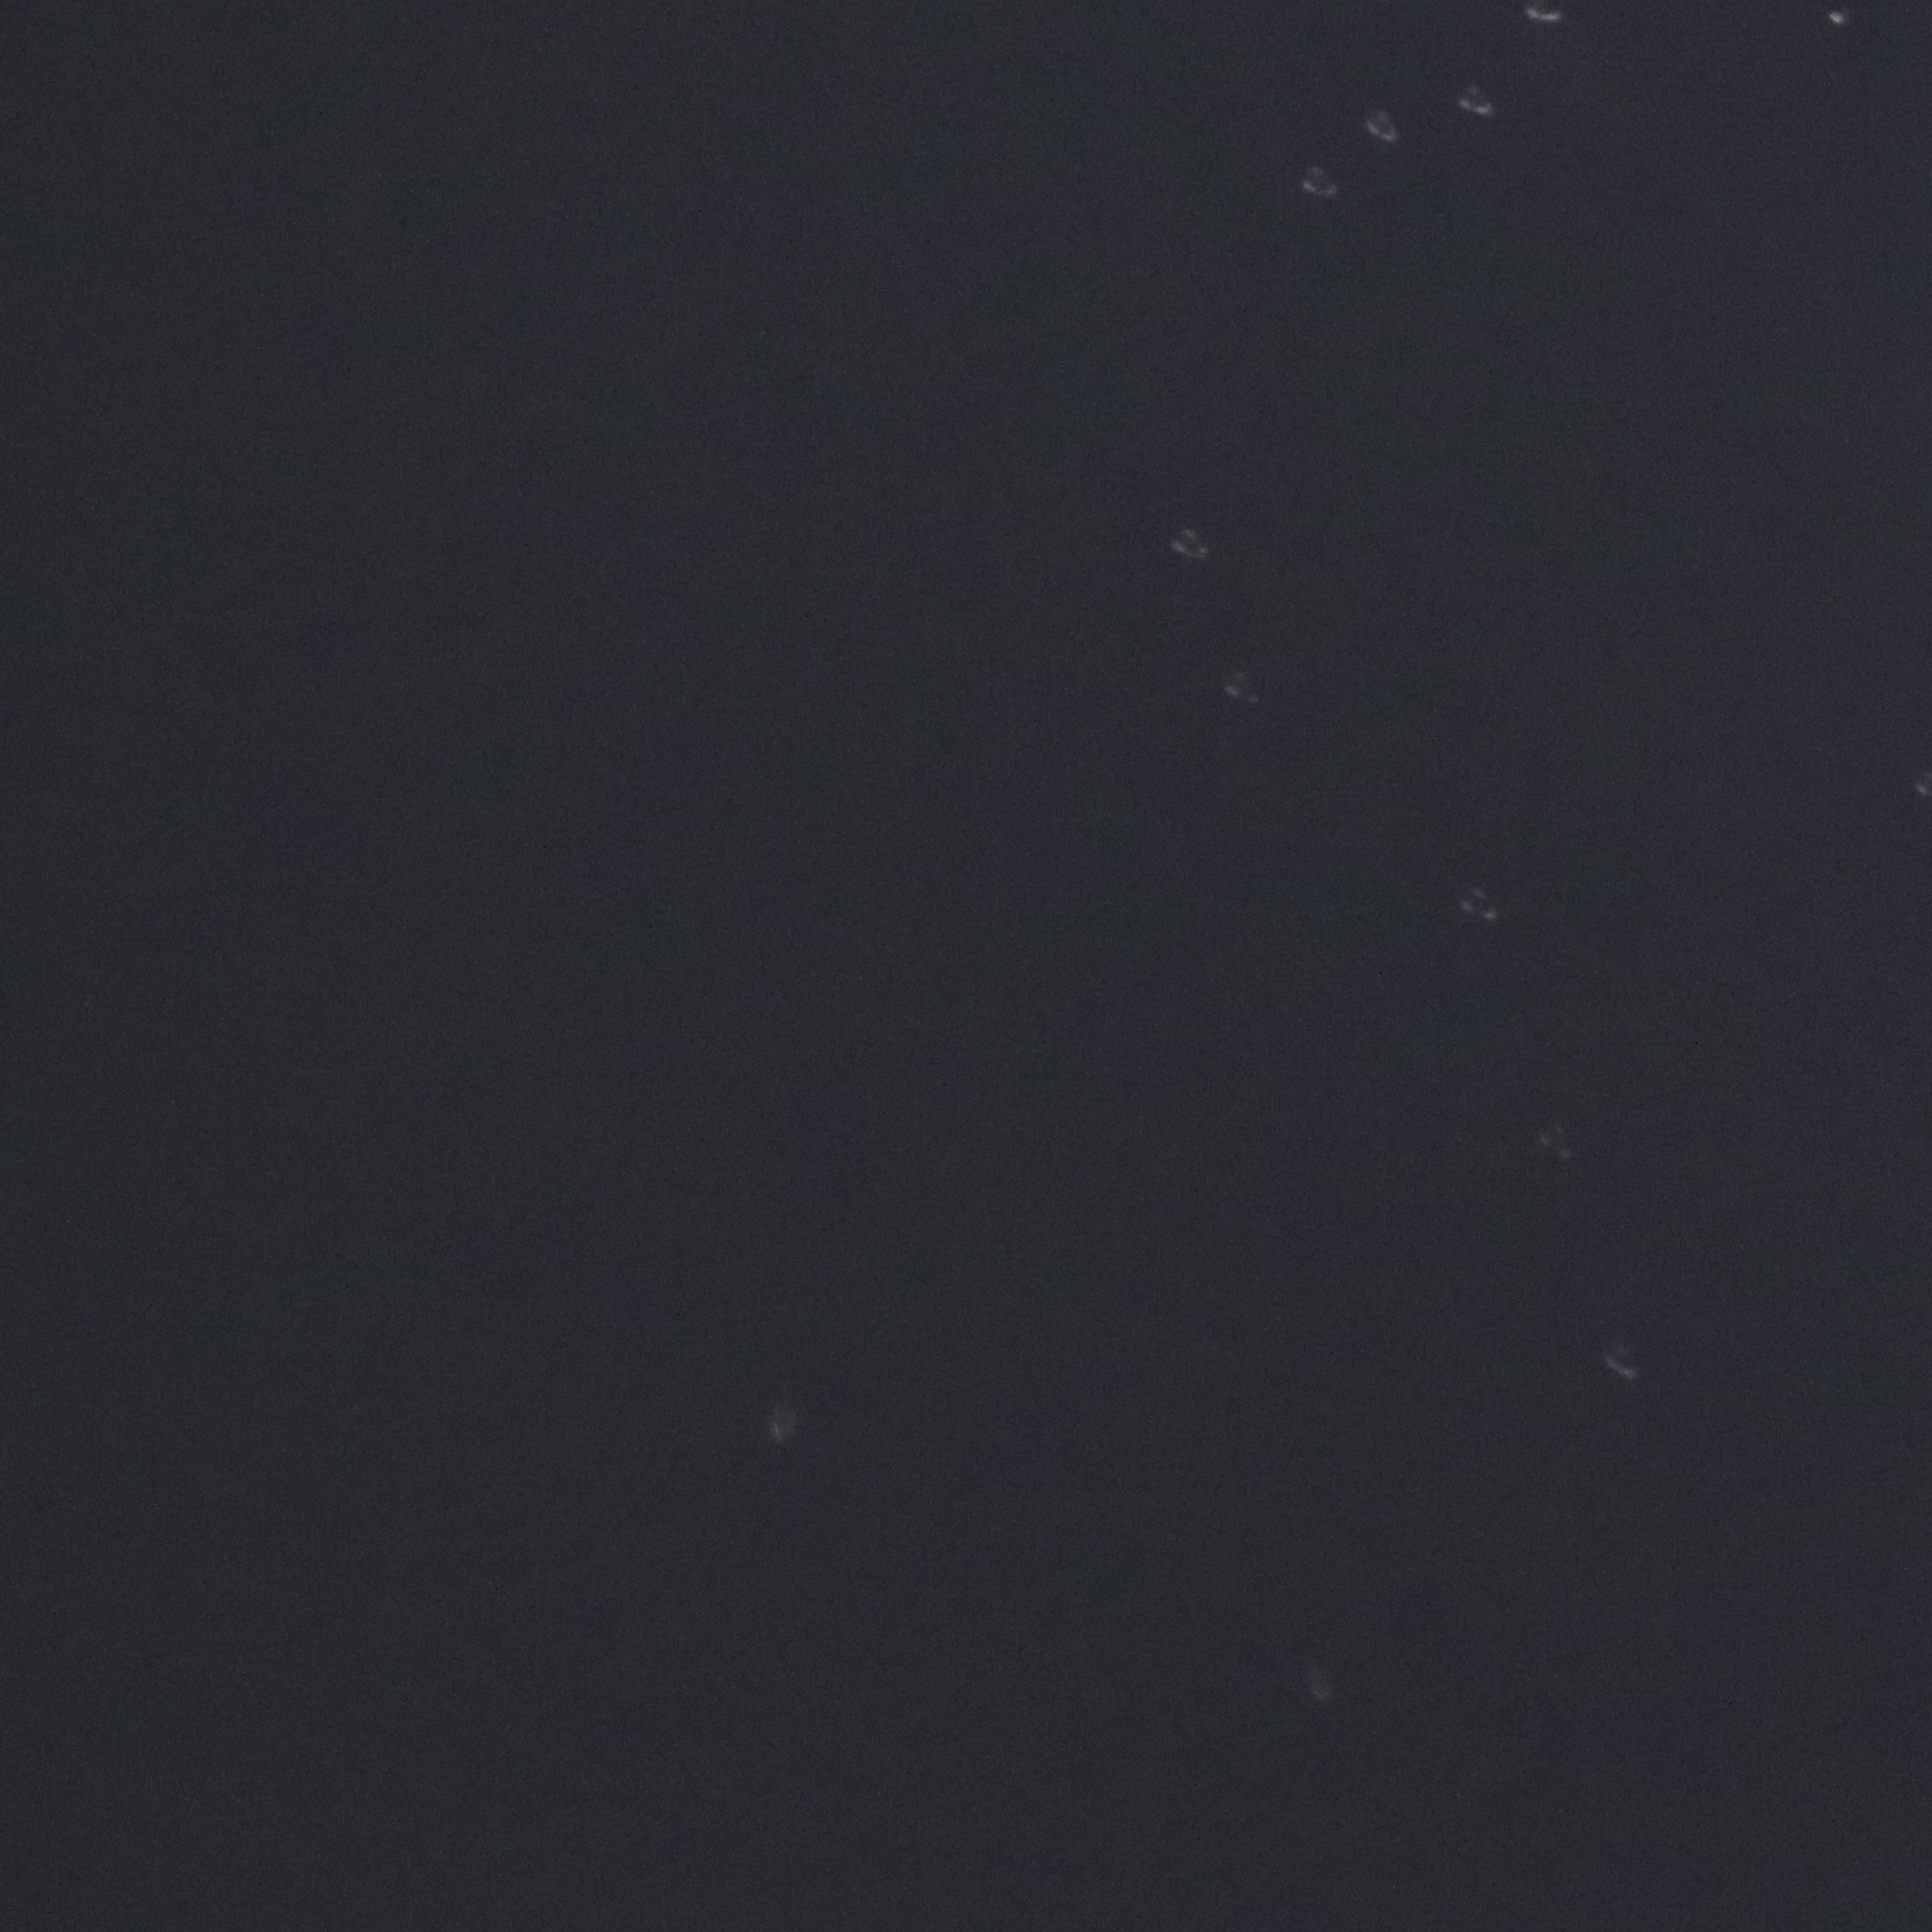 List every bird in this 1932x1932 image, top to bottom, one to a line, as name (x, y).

brant (1542, 8)
brant (1845, 12)
brant (1476, 102)
brant (1389, 131)
brant (1319, 178)
brant (1198, 541)
brant (1244, 693)
brant (1479, 902)
brant (1550, 1149)
brant (1619, 1363)
brant (784, 1417)
brant (1322, 1686)